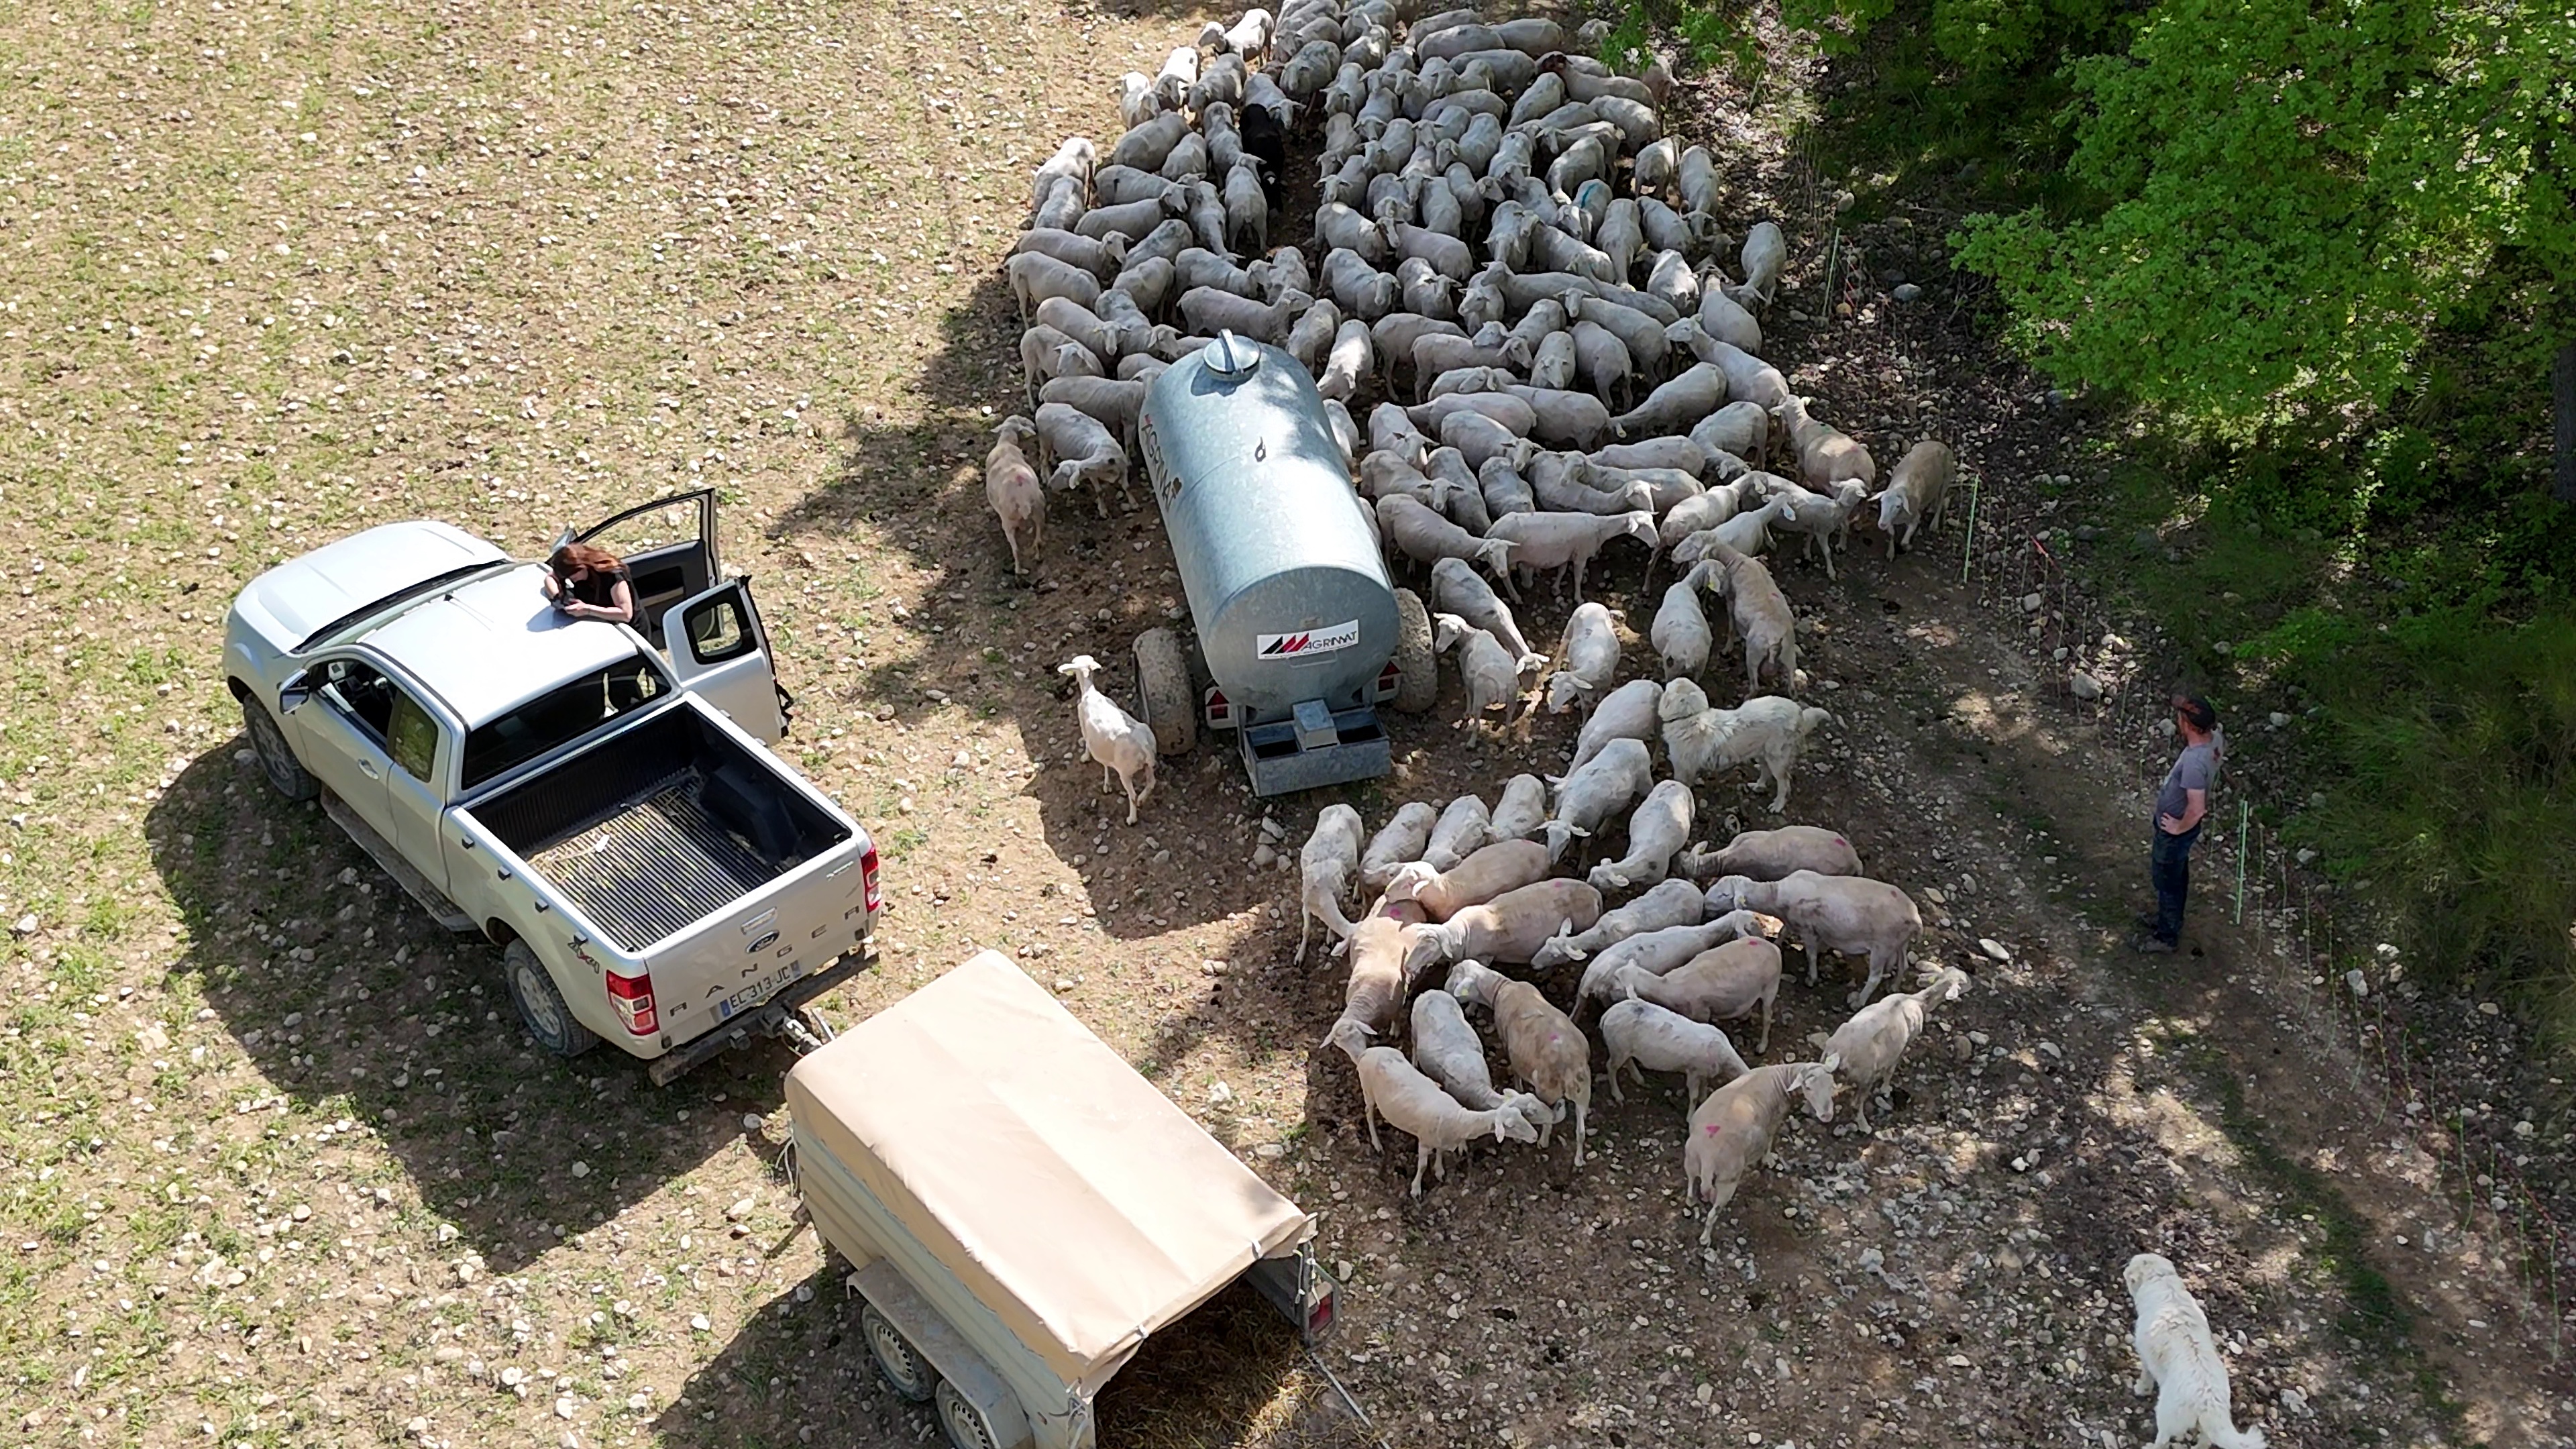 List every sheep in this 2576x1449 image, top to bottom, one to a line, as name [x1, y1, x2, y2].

sheep [1276, 0, 1309, 34]
sheep [1280, 0, 1341, 39]
sheep [1341, 0, 1396, 50]
sheep [1198, 9, 1275, 65]
sheep [1402, 9, 1485, 56]
sheep [1274, 15, 1342, 62]
sheep [1485, 18, 1565, 58]
sheep [1577, 18, 1680, 109]
sheep [1416, 23, 1505, 66]
sheep [1341, 24, 1392, 72]
sheep [1280, 40, 1340, 95]
sheep [1154, 46, 1200, 112]
sheep [1448, 49, 1535, 100]
sheep [1534, 50, 1657, 113]
sheep [1358, 51, 1416, 98]
sheep [1182, 53, 1246, 130]
sheep [1565, 54, 1612, 80]
sheep [1388, 56, 1449, 119]
sheep [1431, 58, 1496, 97]
sheep [1319, 62, 1367, 117]
sheep [1119, 71, 1164, 132]
sheep [1243, 72, 1308, 128]
sheep [1503, 72, 1565, 134]
sheep [1352, 86, 1401, 141]
sheep [1422, 88, 1508, 122]
sheep [1589, 95, 1661, 154]
sheep [1203, 100, 1268, 184]
sheep [1509, 101, 1599, 150]
sheep [1240, 102, 1285, 215]
sheep [1411, 105, 1471, 149]
sheep [1113, 111, 1193, 173]
sheep [1315, 112, 1362, 178]
sheep [1435, 112, 1502, 175]
sheep [1355, 118, 1416, 175]
sheep [1534, 120, 1626, 189]
sheep [1162, 131, 1208, 182]
sheep [1488, 131, 1533, 200]
sheep [1636, 133, 1690, 201]
sheep [1544, 136, 1606, 204]
sheep [1031, 137, 1096, 223]
sheep [1679, 144, 1720, 242]
sheep [1401, 145, 1436, 177]
sheep [1313, 154, 1368, 206]
sheep [1444, 162, 1505, 259]
sheep [1094, 164, 1207, 207]
sheep [1224, 166, 1269, 253]
sheep [1365, 172, 1435, 225]
sheep [1032, 175, 1085, 233]
sheep [1420, 176, 1462, 238]
sheep [1513, 177, 1582, 238]
sheep [1572, 179, 1614, 242]
sheep [1180, 180, 1247, 266]
sheep [1074, 183, 1192, 247]
sheep [1373, 195, 1472, 280]
sheep [1635, 195, 1694, 256]
sheep [1596, 198, 1643, 293]
sheep [1483, 200, 1531, 272]
sheep [1314, 202, 1405, 271]
sheep [1512, 209, 1616, 283]
sheep [1120, 218, 1192, 271]
sheep [1725, 221, 1787, 323]
sheep [1016, 229, 1135, 279]
sheep [1693, 234, 1737, 287]
sheep [967, 237, 972, 242]
sheep [1265, 245, 1311, 305]
sheep [1174, 247, 1279, 298]
sheep [1318, 248, 1402, 319]
sheep [1635, 248, 1701, 315]
sheep [1008, 249, 1102, 324]
sheep [1566, 251, 1679, 328]
sheep [1112, 255, 1176, 324]
sheep [1397, 256, 1462, 321]
sheep [1480, 261, 1601, 316]
sheep [1690, 263, 1762, 356]
sheep [1458, 271, 1506, 335]
sheep [1176, 285, 1315, 344]
sheep [1553, 288, 1673, 392]
sheep [1094, 289, 1184, 361]
sheep [1037, 296, 1129, 365]
sheep [1284, 298, 1341, 374]
sheep [1472, 299, 1567, 351]
sheep [1372, 313, 1471, 402]
sheep [1663, 313, 1790, 459]
sheep [1315, 319, 1375, 403]
sheep [1566, 320, 1634, 415]
sheep [1020, 322, 1106, 410]
sheep [1530, 331, 1576, 392]
sheep [1410, 331, 1534, 404]
sheep [1117, 352, 1172, 381]
sheep [1593, 362, 1727, 448]
sheep [1458, 365, 1609, 454]
sheep [1038, 366, 1161, 471]
sheep [1428, 368, 1520, 401]
sheep [1404, 392, 1537, 438]
sheep [1769, 394, 1876, 554]
sheep [1321, 399, 1368, 464]
sheep [1368, 401, 1439, 473]
sheep [1687, 401, 1768, 485]
sheep [1036, 403, 1140, 518]
sheep [1441, 410, 1544, 471]
sheep [985, 415, 1046, 575]
sheep [1585, 434, 1705, 479]
sheep [1867, 440, 1956, 564]
sheep [1426, 446, 1492, 538]
sheep [1359, 448, 1464, 577]
sheep [1522, 450, 1661, 512]
sheep [1552, 451, 1706, 515]
sheep [1478, 456, 1536, 516]
sheep [1642, 467, 1771, 595]
sheep [1741, 471, 1872, 581]
sheep [1711, 491, 1796, 556]
sheep [1377, 493, 1521, 585]
sheep [1484, 510, 1661, 605]
sheep [1671, 530, 1800, 703]
sheep [1430, 557, 1549, 693]
sheep [1650, 558, 1731, 684]
sheep [1548, 602, 1621, 730]
sheep [1433, 613, 1519, 751]
sheep [1057, 654, 1157, 827]
sheep [1542, 679, 1664, 820]
sheep [1536, 738, 1654, 885]
sheep [1451, 773, 1547, 857]
sheep [1586, 780, 1696, 890]
sheep [1421, 794, 1490, 875]
sheep [1359, 800, 1438, 922]
sheep [1292, 803, 1366, 967]
sheep [1667, 825, 1864, 891]
sheep [1385, 838, 1551, 922]
sheep [1703, 870, 1924, 1011]
sheep [1403, 878, 1604, 1018]
sheep [1530, 878, 1706, 970]
sheep [1319, 894, 1426, 1063]
sheep [1570, 910, 1784, 1024]
sheep [1609, 936, 1784, 1054]
sheep [1442, 958, 1593, 1175]
sheep [1821, 961, 1973, 1136]
sheep [1410, 990, 1556, 1155]
sheep [1600, 998, 1750, 1120]
sheep [1357, 1044, 1541, 1200]
sheep [1684, 1050, 1840, 1245]